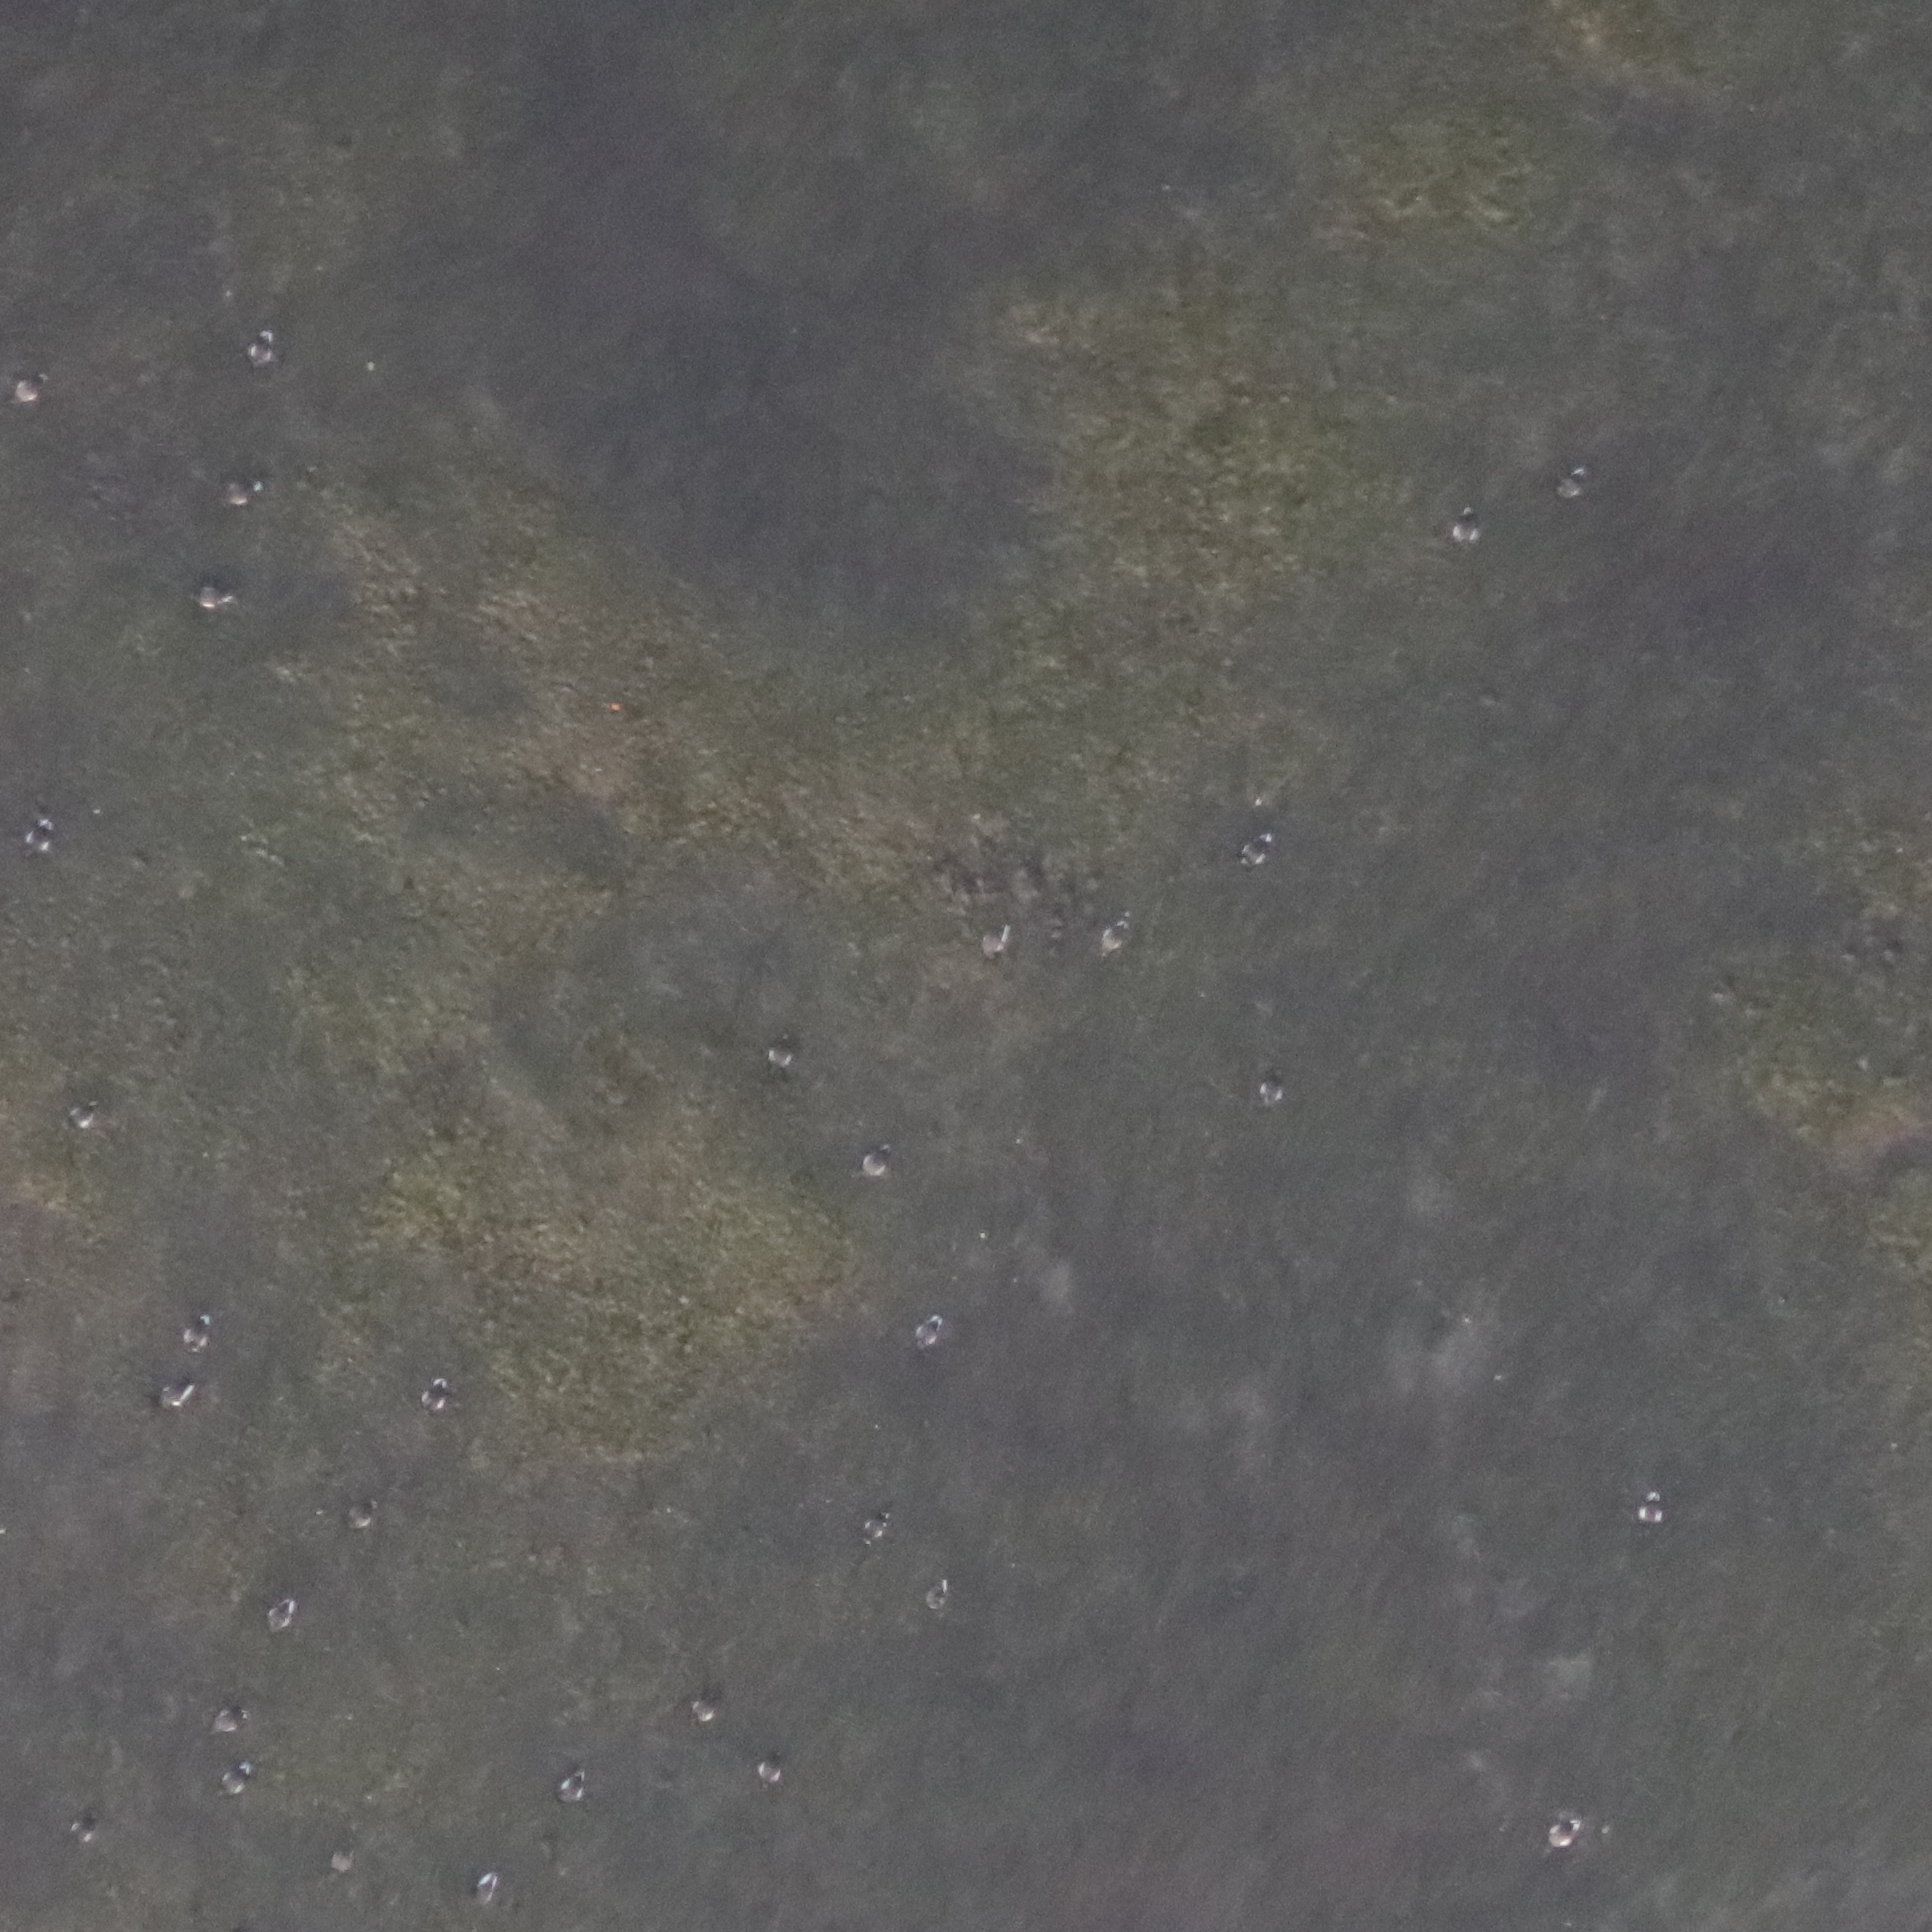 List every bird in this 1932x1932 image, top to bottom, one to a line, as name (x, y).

brant (259, 351)
brant (26, 389)
brant (1575, 480)
brant (237, 490)
brant (1465, 529)
brant (212, 597)
brant (40, 840)
brant (1256, 851)
brant (995, 937)
brant (1119, 939)
brant (779, 1060)
brant (1271, 1089)
brant (84, 1117)
brant (875, 1163)
brant (926, 1333)
brant (197, 1334)
brant (433, 1396)
brant (176, 1397)
brant (1650, 1509)
brant (364, 1520)
brant (876, 1528)
brant (942, 1600)
brant (280, 1613)
brant (709, 1714)
brant (226, 1719)
brant (768, 1771)
brant (232, 1779)
brant (570, 1788)
brant (83, 1829)
brant (1561, 1833)
brant (483, 1889)